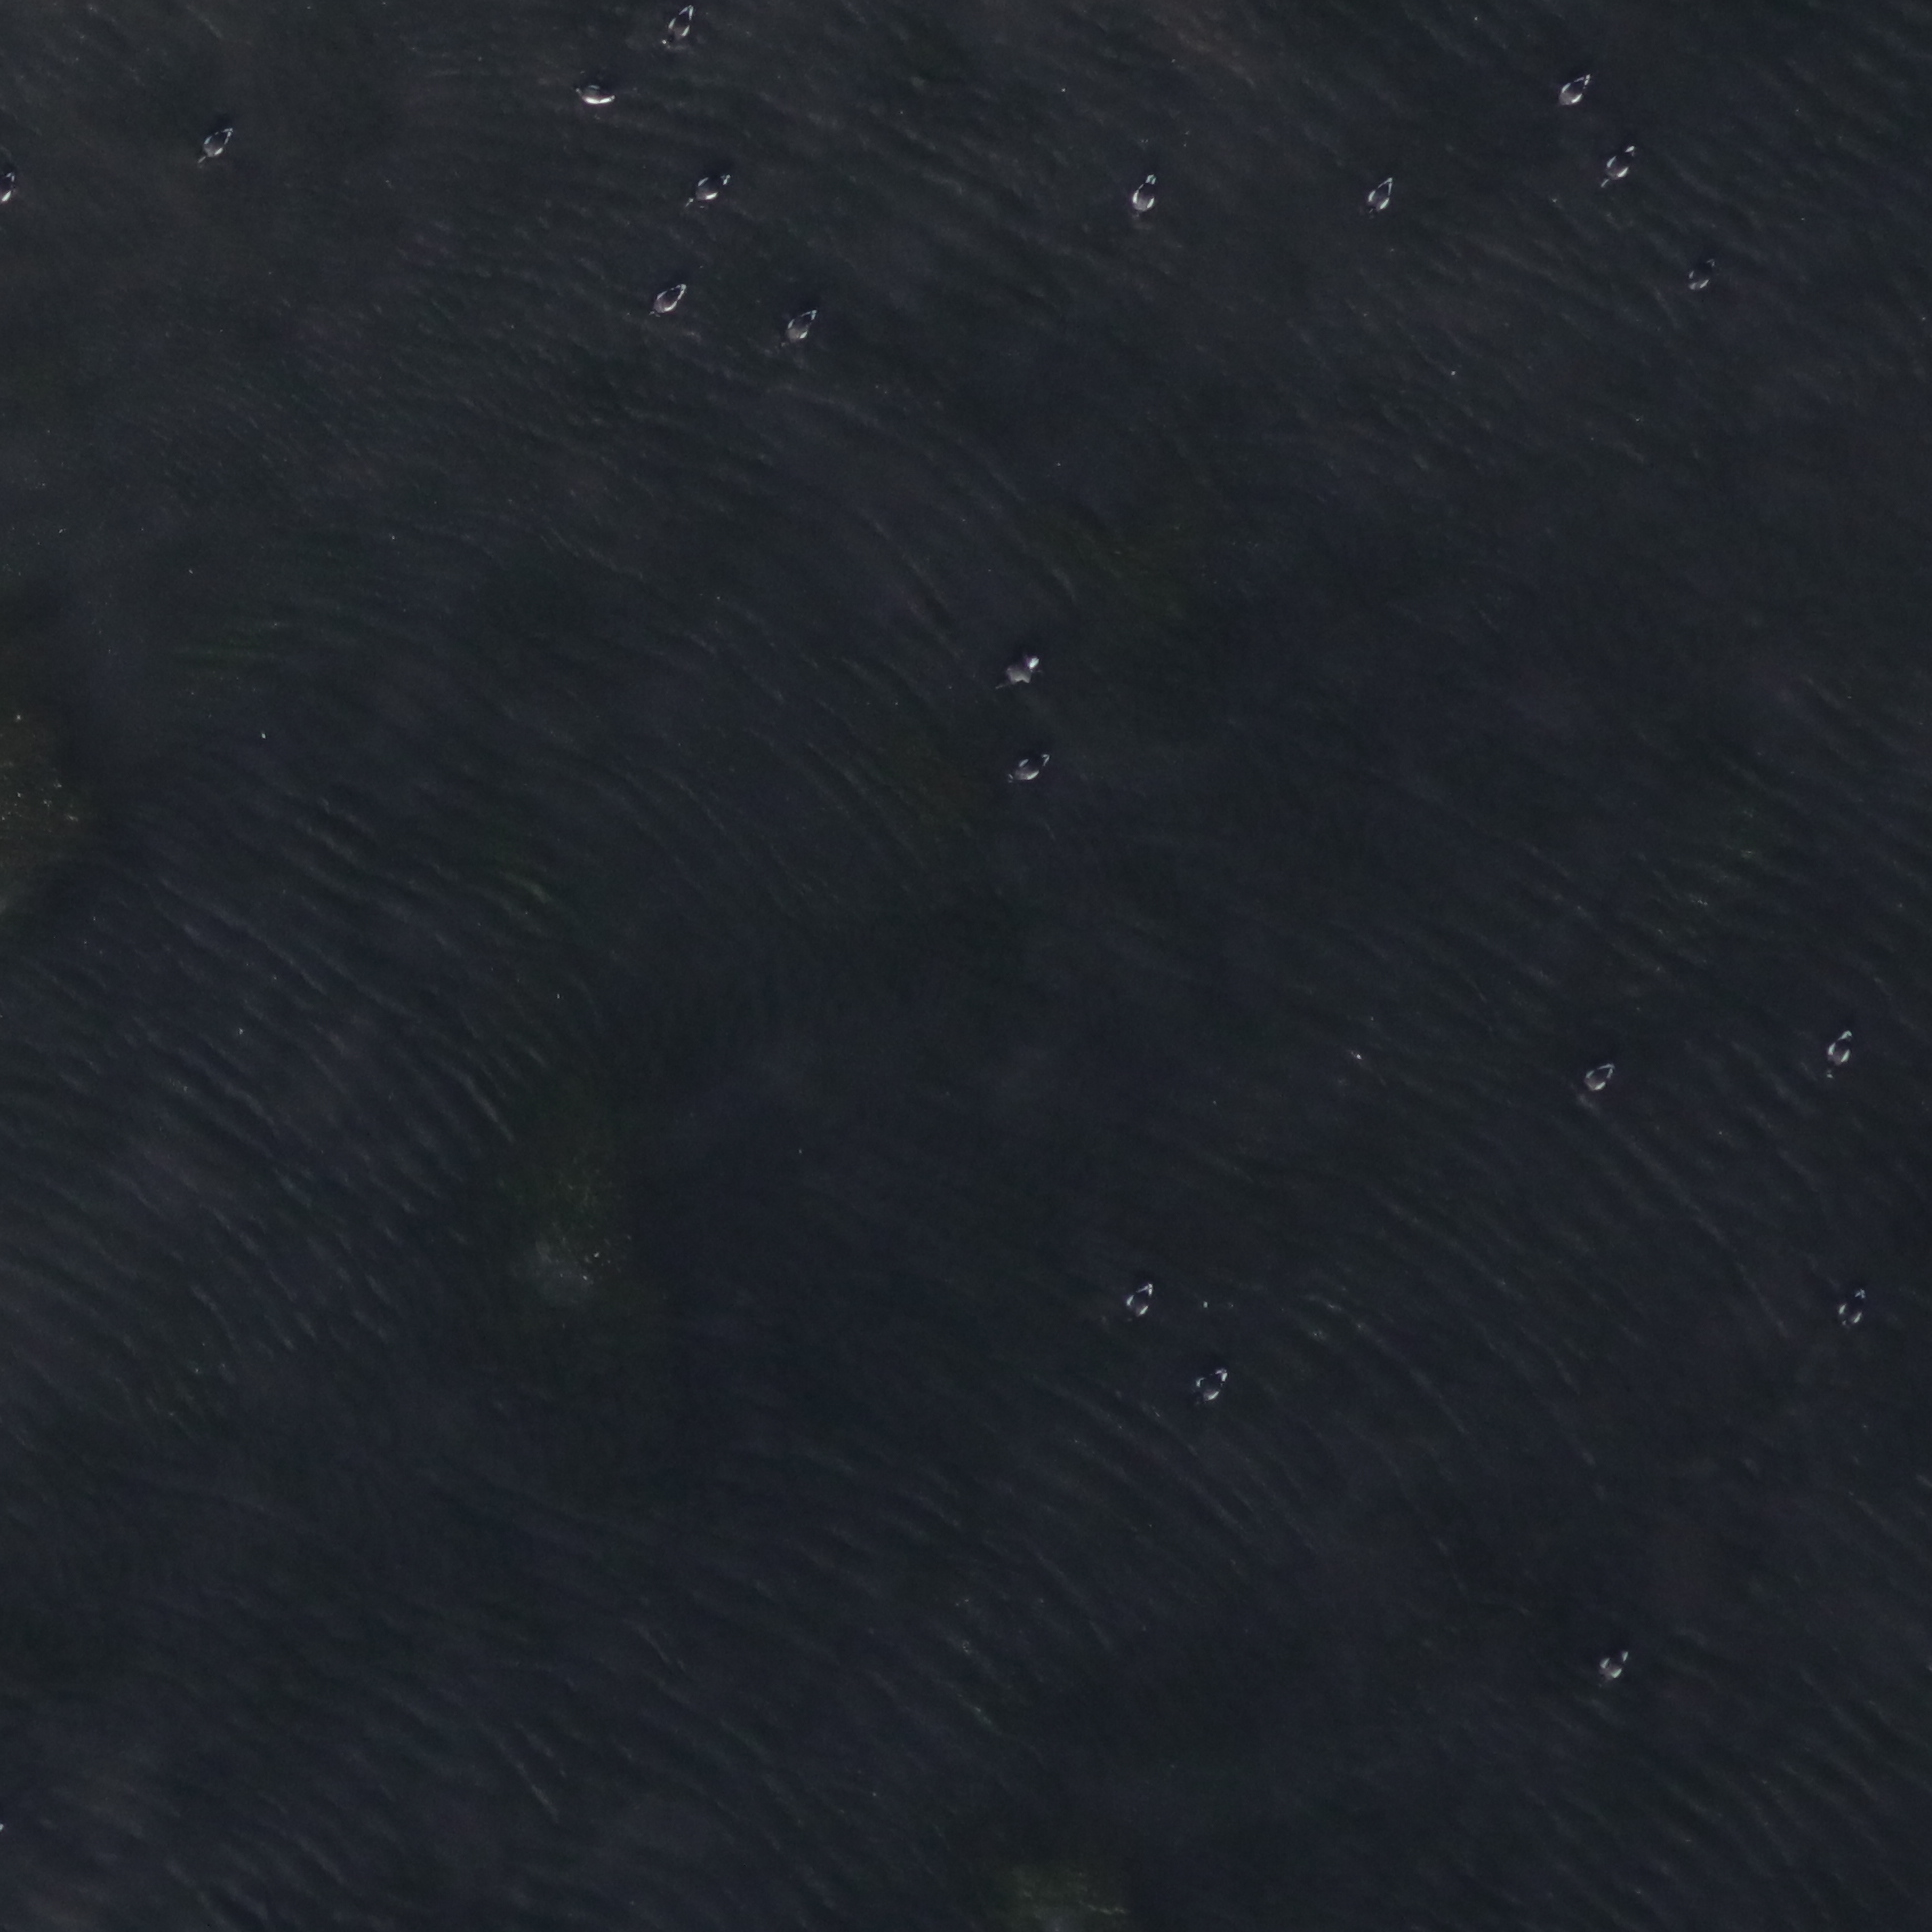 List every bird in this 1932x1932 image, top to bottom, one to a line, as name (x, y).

brant (679, 30)
brant (1573, 91)
brant (596, 93)
brant (215, 142)
brant (1618, 166)
brant (2, 188)
brant (709, 189)
brant (1379, 195)
brant (1142, 198)
brant (1701, 275)
brant (665, 298)
brant (799, 328)
brant (1017, 669)
brant (1029, 768)
brant (1834, 1052)
brant (1597, 1078)
brant (1137, 1302)
brant (1850, 1310)
brant (1209, 1387)
brant (1607, 1674)